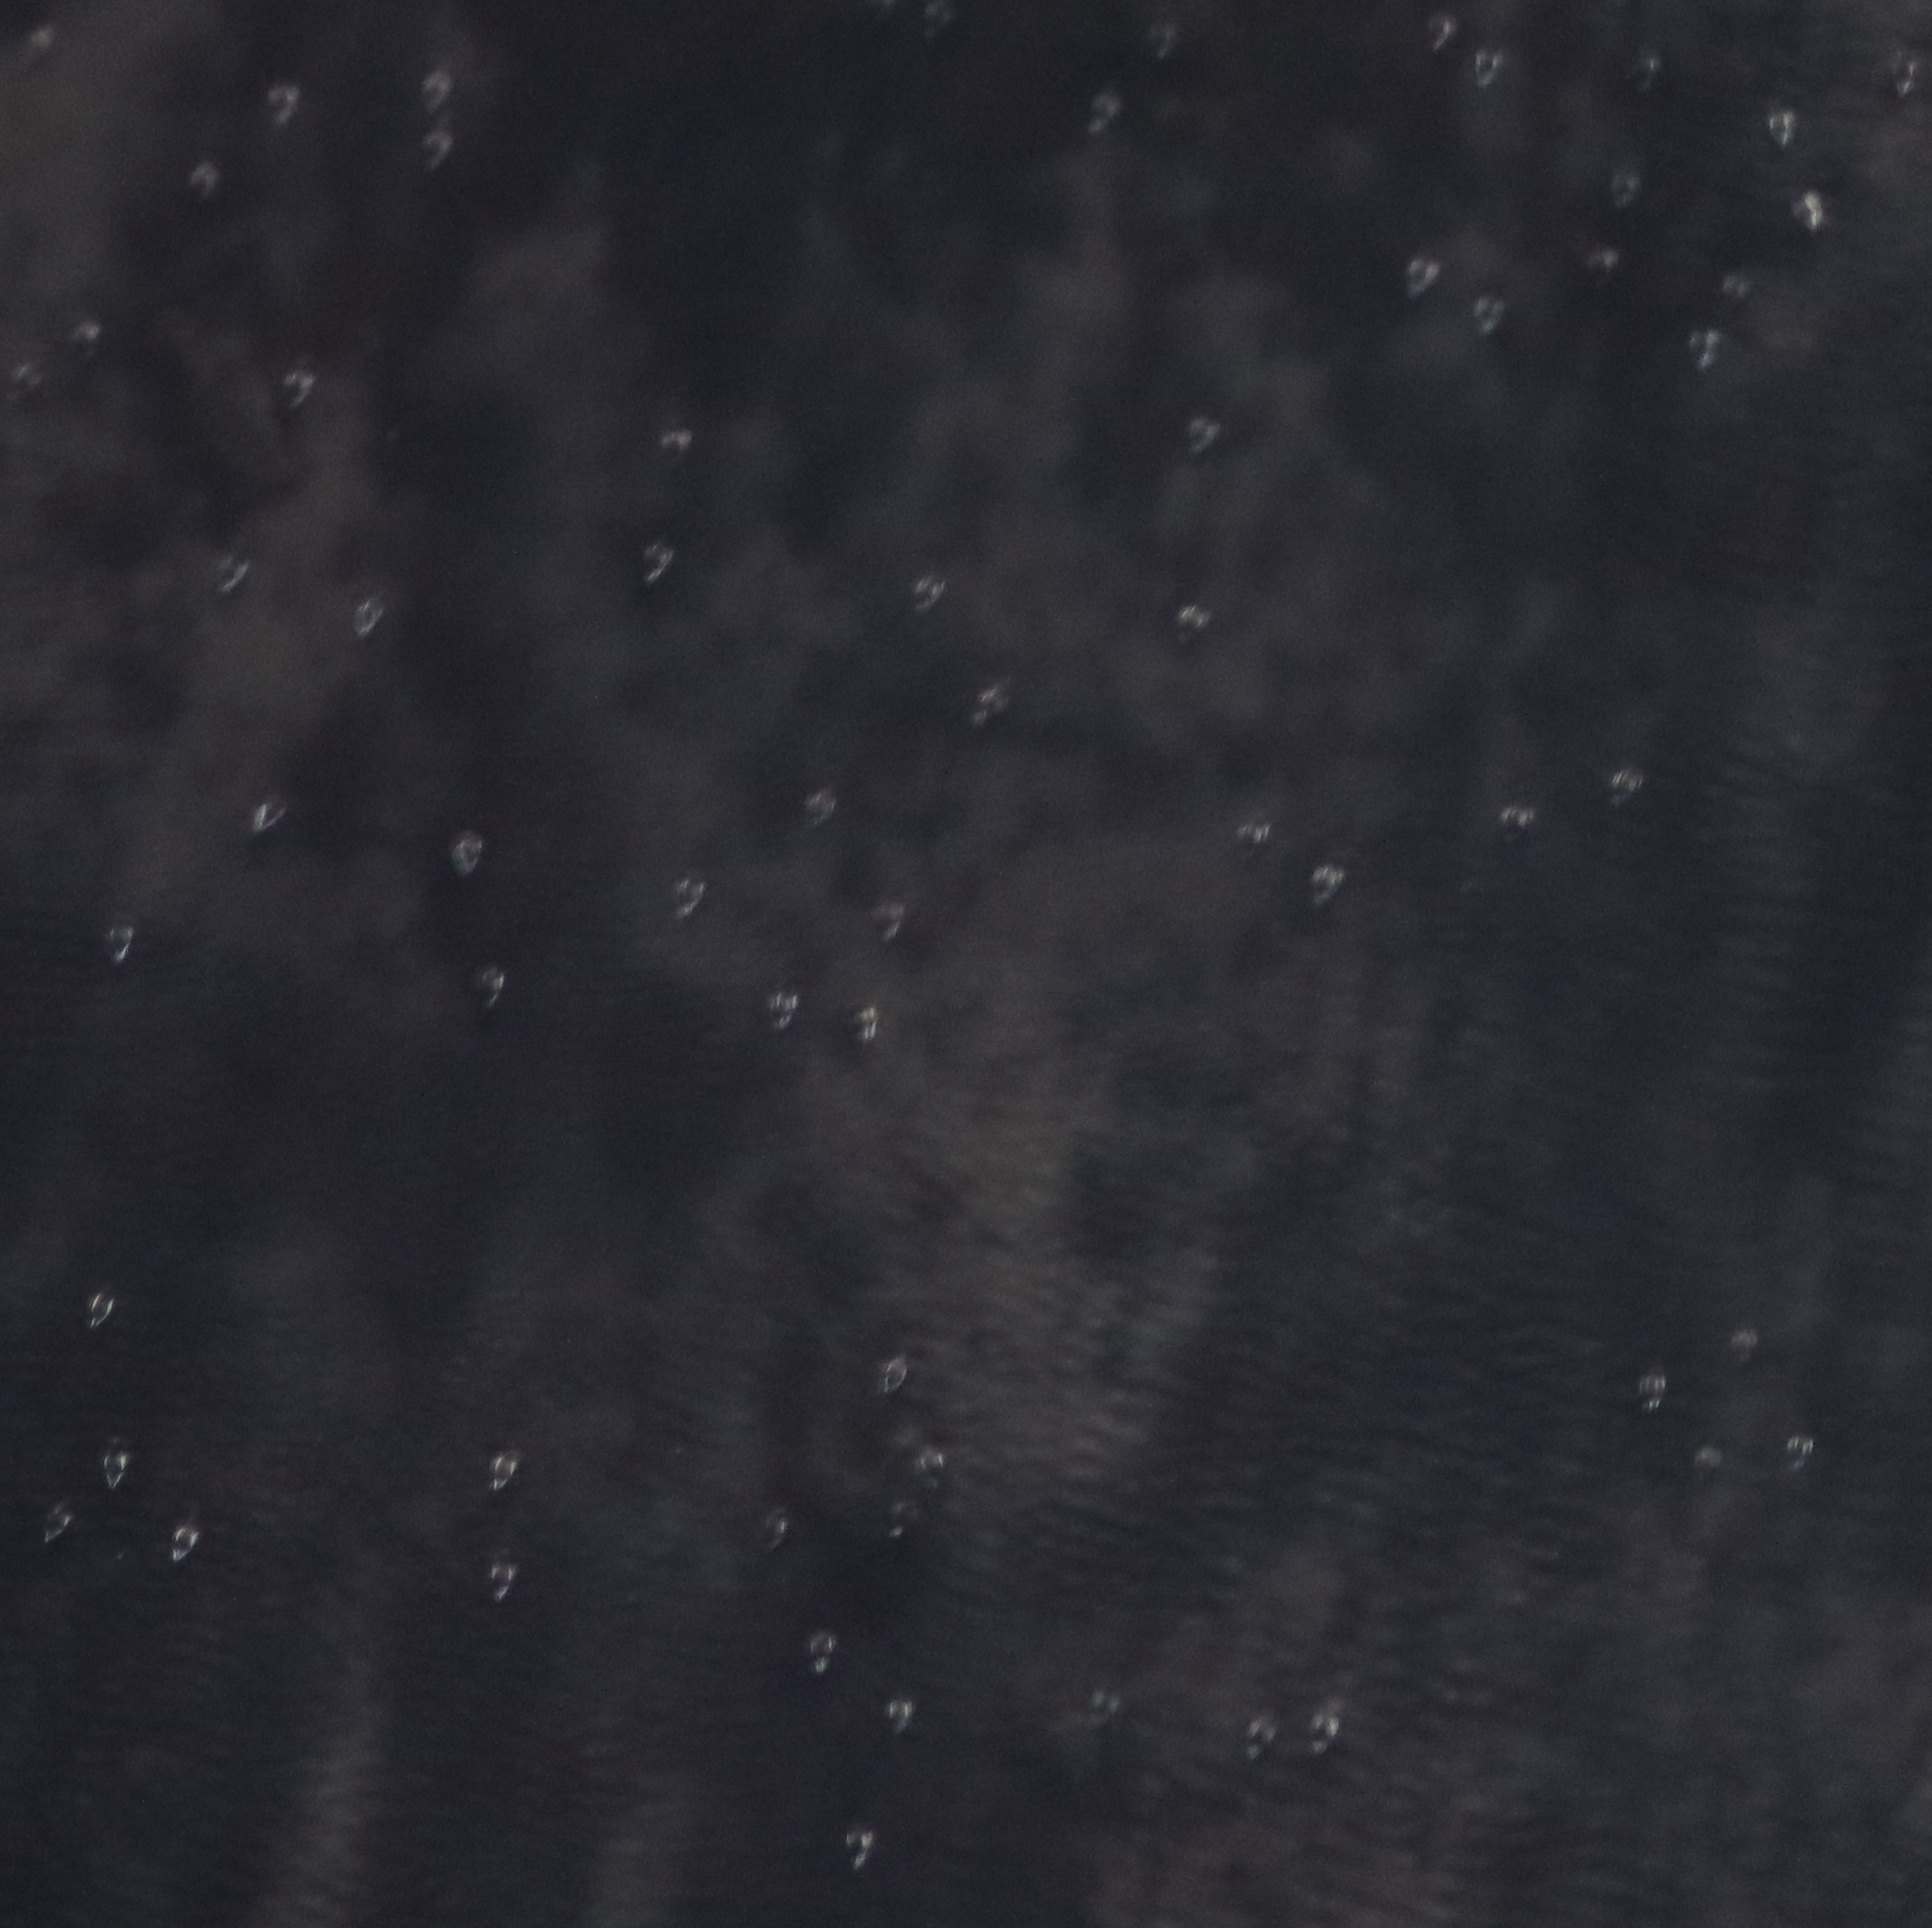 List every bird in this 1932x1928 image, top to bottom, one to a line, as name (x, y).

brant (1625, 3)
brant (934, 16)
brant (1443, 39)
brant (1162, 41)
brant (41, 51)
brant (1645, 55)
brant (1489, 63)
brant (1902, 74)
brant (439, 82)
brant (284, 104)
brant (1112, 115)
brant (1776, 134)
brant (430, 145)
brant (206, 177)
brant (1622, 186)
brant (1806, 209)
brant (1427, 270)
brant (1595, 272)
brant (1740, 285)
brant (1494, 310)
brant (82, 341)
brant (1713, 343)
brant (31, 375)
brant (291, 385)
brant (1202, 427)
brant (672, 444)
brant (668, 558)
brant (231, 563)
brant (934, 595)
brant (368, 623)
brant (1195, 623)
brant (998, 704)
brant (1620, 788)
brant (818, 804)
brant (270, 819)
brant (1513, 830)
brant (1254, 837)
brant (463, 854)
brant (1327, 877)
brant (699, 892)
brant (888, 921)
brant (125, 927)
brant (487, 982)
brant (781, 1004)
brant (859, 1017)
brant (106, 1304)
brant (1739, 1349)
brant (885, 1378)
brant (1653, 1382)
brant (1798, 1455)
brant (116, 1463)
brant (505, 1468)
brant (1707, 1474)
brant (940, 1477)
brant (900, 1516)
brant (54, 1518)
brant (780, 1528)
brant (186, 1540)
brant (504, 1577)
brant (814, 1659)
brant (1113, 1707)
brant (886, 1711)
brant (1329, 1723)
brant (1256, 1741)
brant (859, 1848)